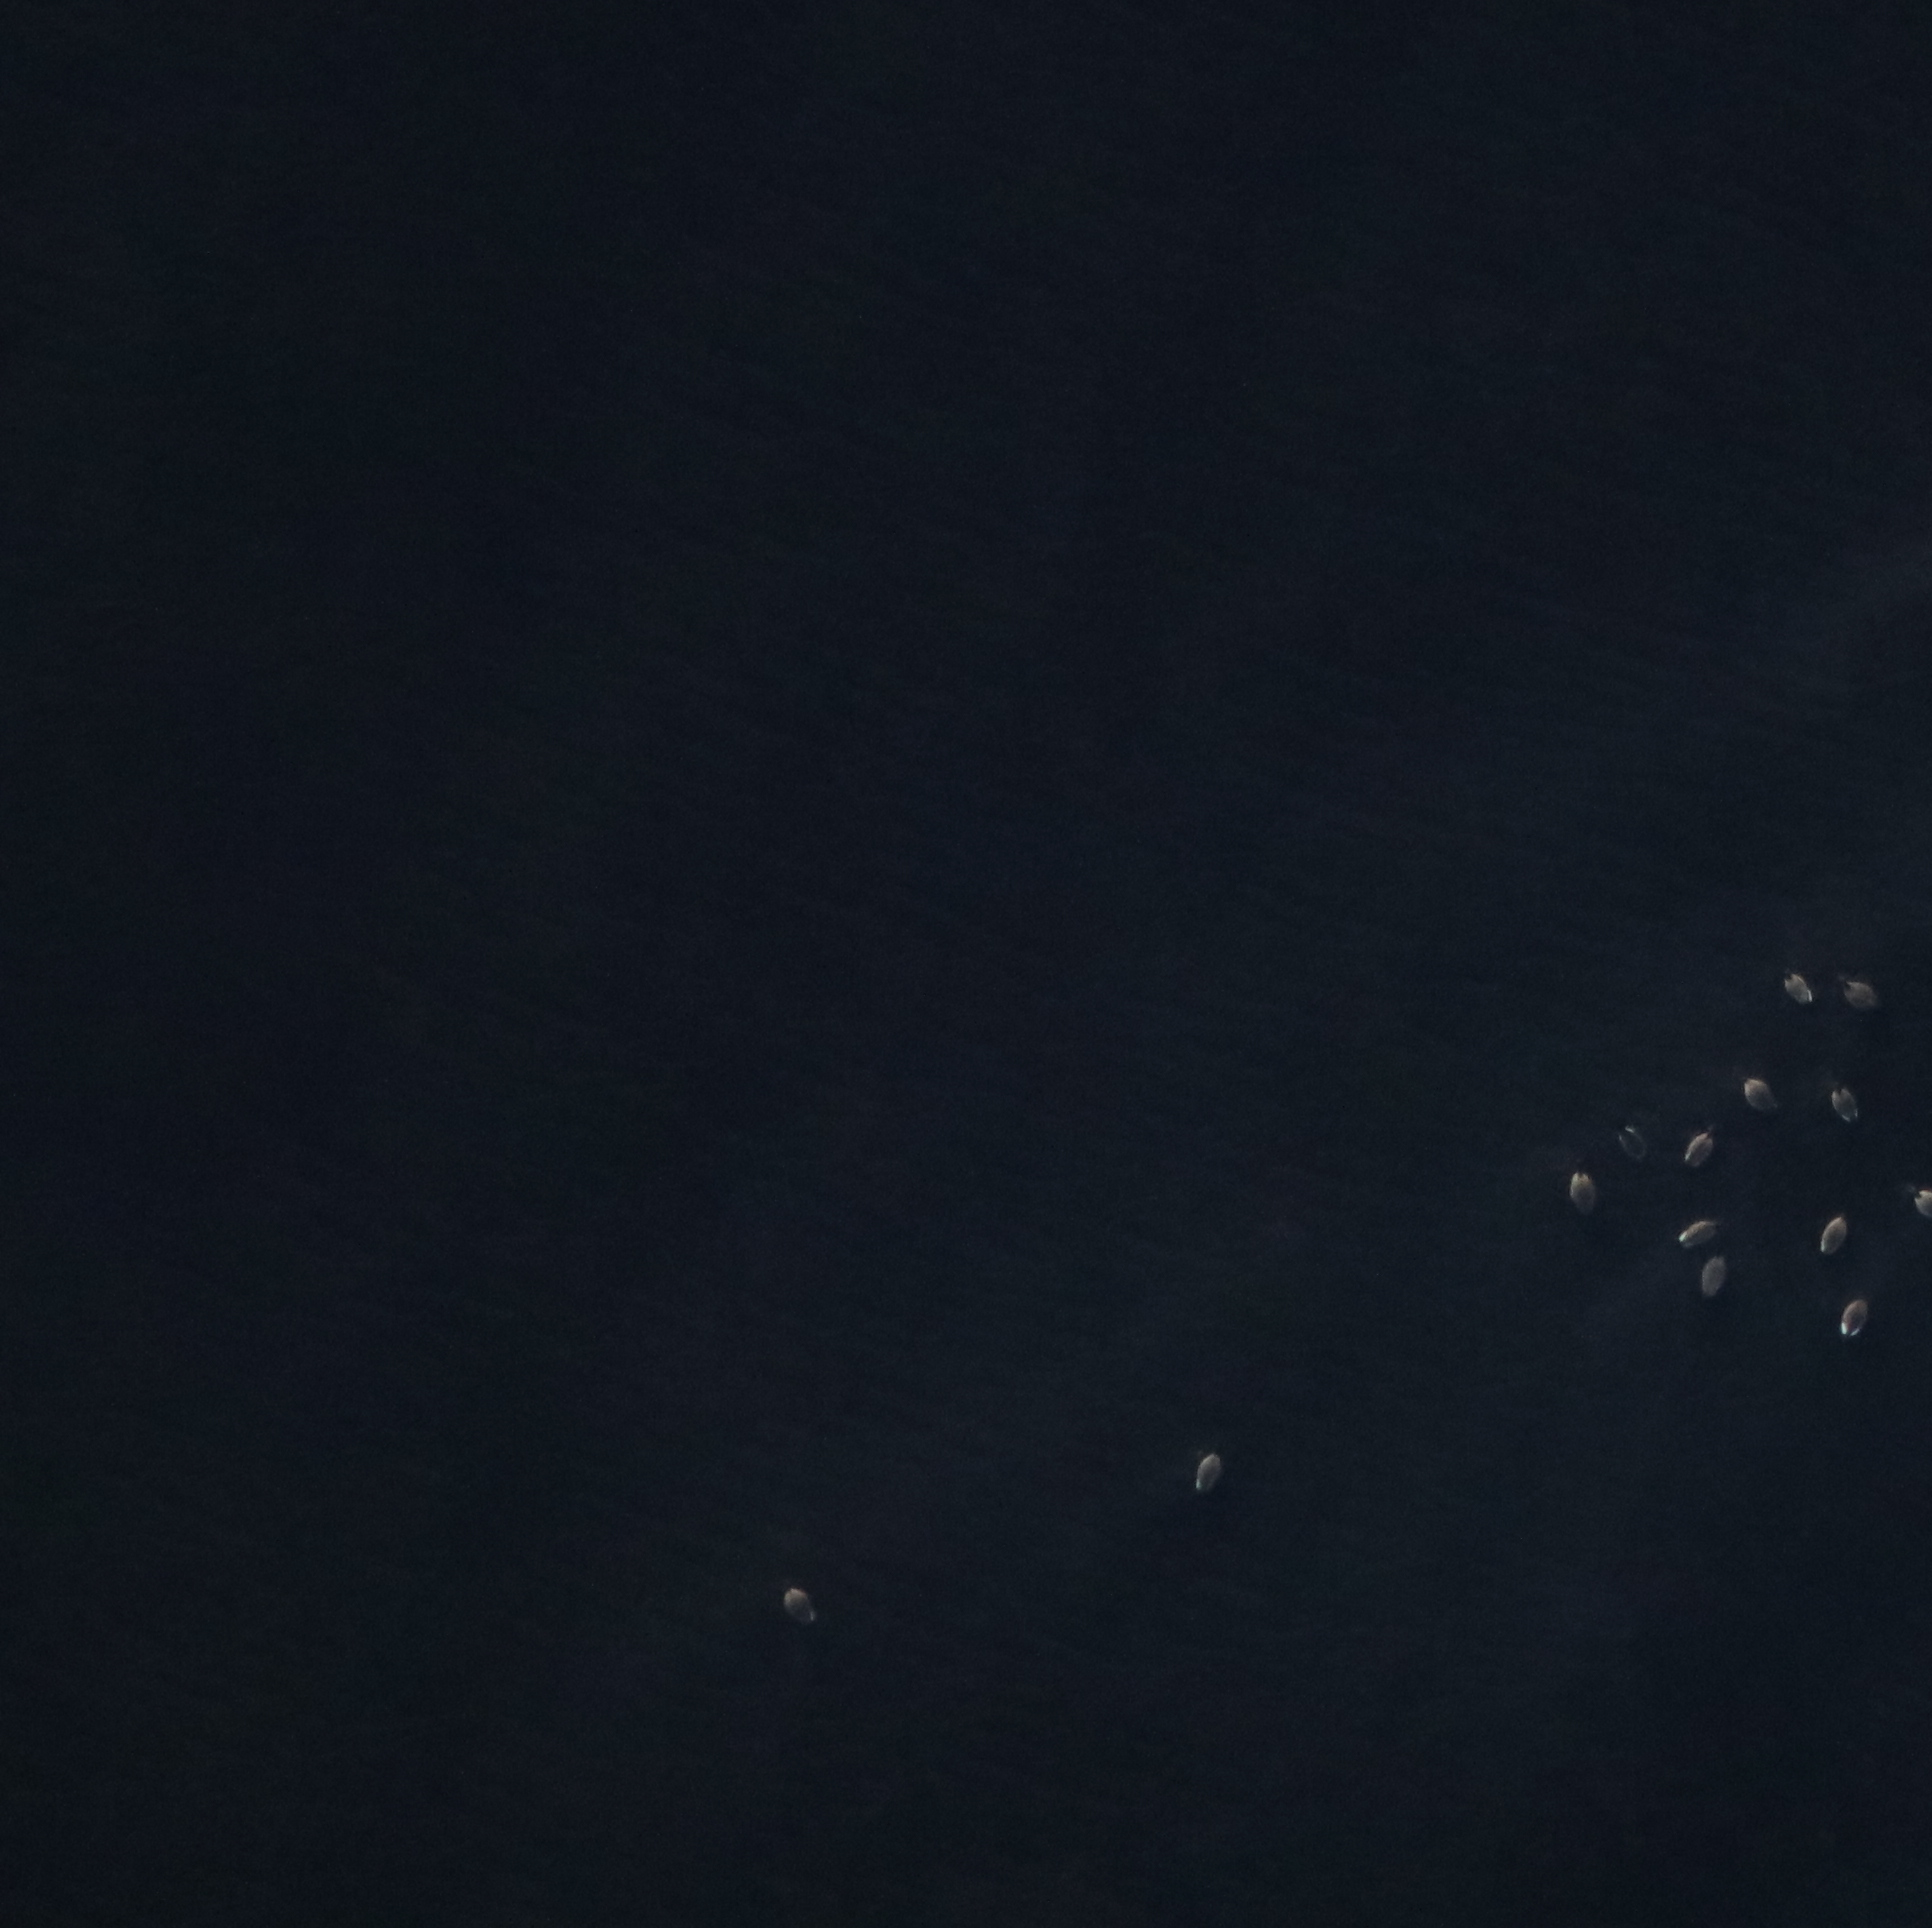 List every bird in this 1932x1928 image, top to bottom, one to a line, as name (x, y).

Canada goose (1793, 988)
Canada goose (1856, 990)
Canada goose (1757, 1094)
Canada goose (1842, 1104)
Canada goose (1633, 1141)
Canada goose (1700, 1148)
Canada goose (1584, 1189)
Canada goose (1928, 1198)
Canada goose (1699, 1229)
Canada goose (1833, 1231)
Canada goose (1712, 1276)
Canada goose (1854, 1322)
Canada goose (1209, 1468)
Canada goose (800, 1601)